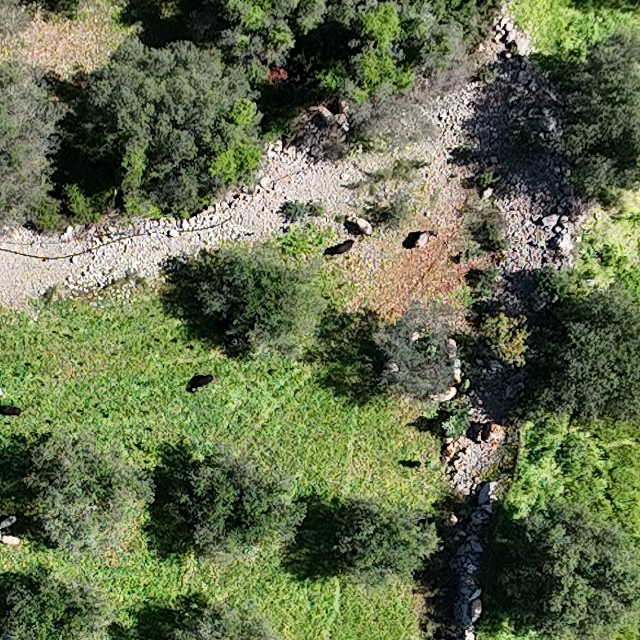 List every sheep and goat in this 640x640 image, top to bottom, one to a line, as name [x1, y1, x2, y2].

sheep [317, 106, 332, 119]
sheep [334, 113, 350, 131]
sheep [478, 187, 493, 207]
sheep [346, 217, 373, 237]
sheep [414, 231, 438, 249]
sheep [333, 240, 353, 254]
sheep [408, 331, 422, 344]
sheep [447, 338, 457, 362]
sheep [453, 358, 462, 384]
sheep [384, 362, 399, 373]
sheep [190, 374, 212, 393]
sheep [427, 387, 458, 402]
sheep [0, 406, 21, 417]
sheep [481, 421, 492, 441]
sheep [441, 442, 456, 463]
sheep [0, 516, 16, 533]
sheep [0, 534, 22, 545]
sheep [468, 588, 481, 603]
sheep [470, 597, 482, 622]